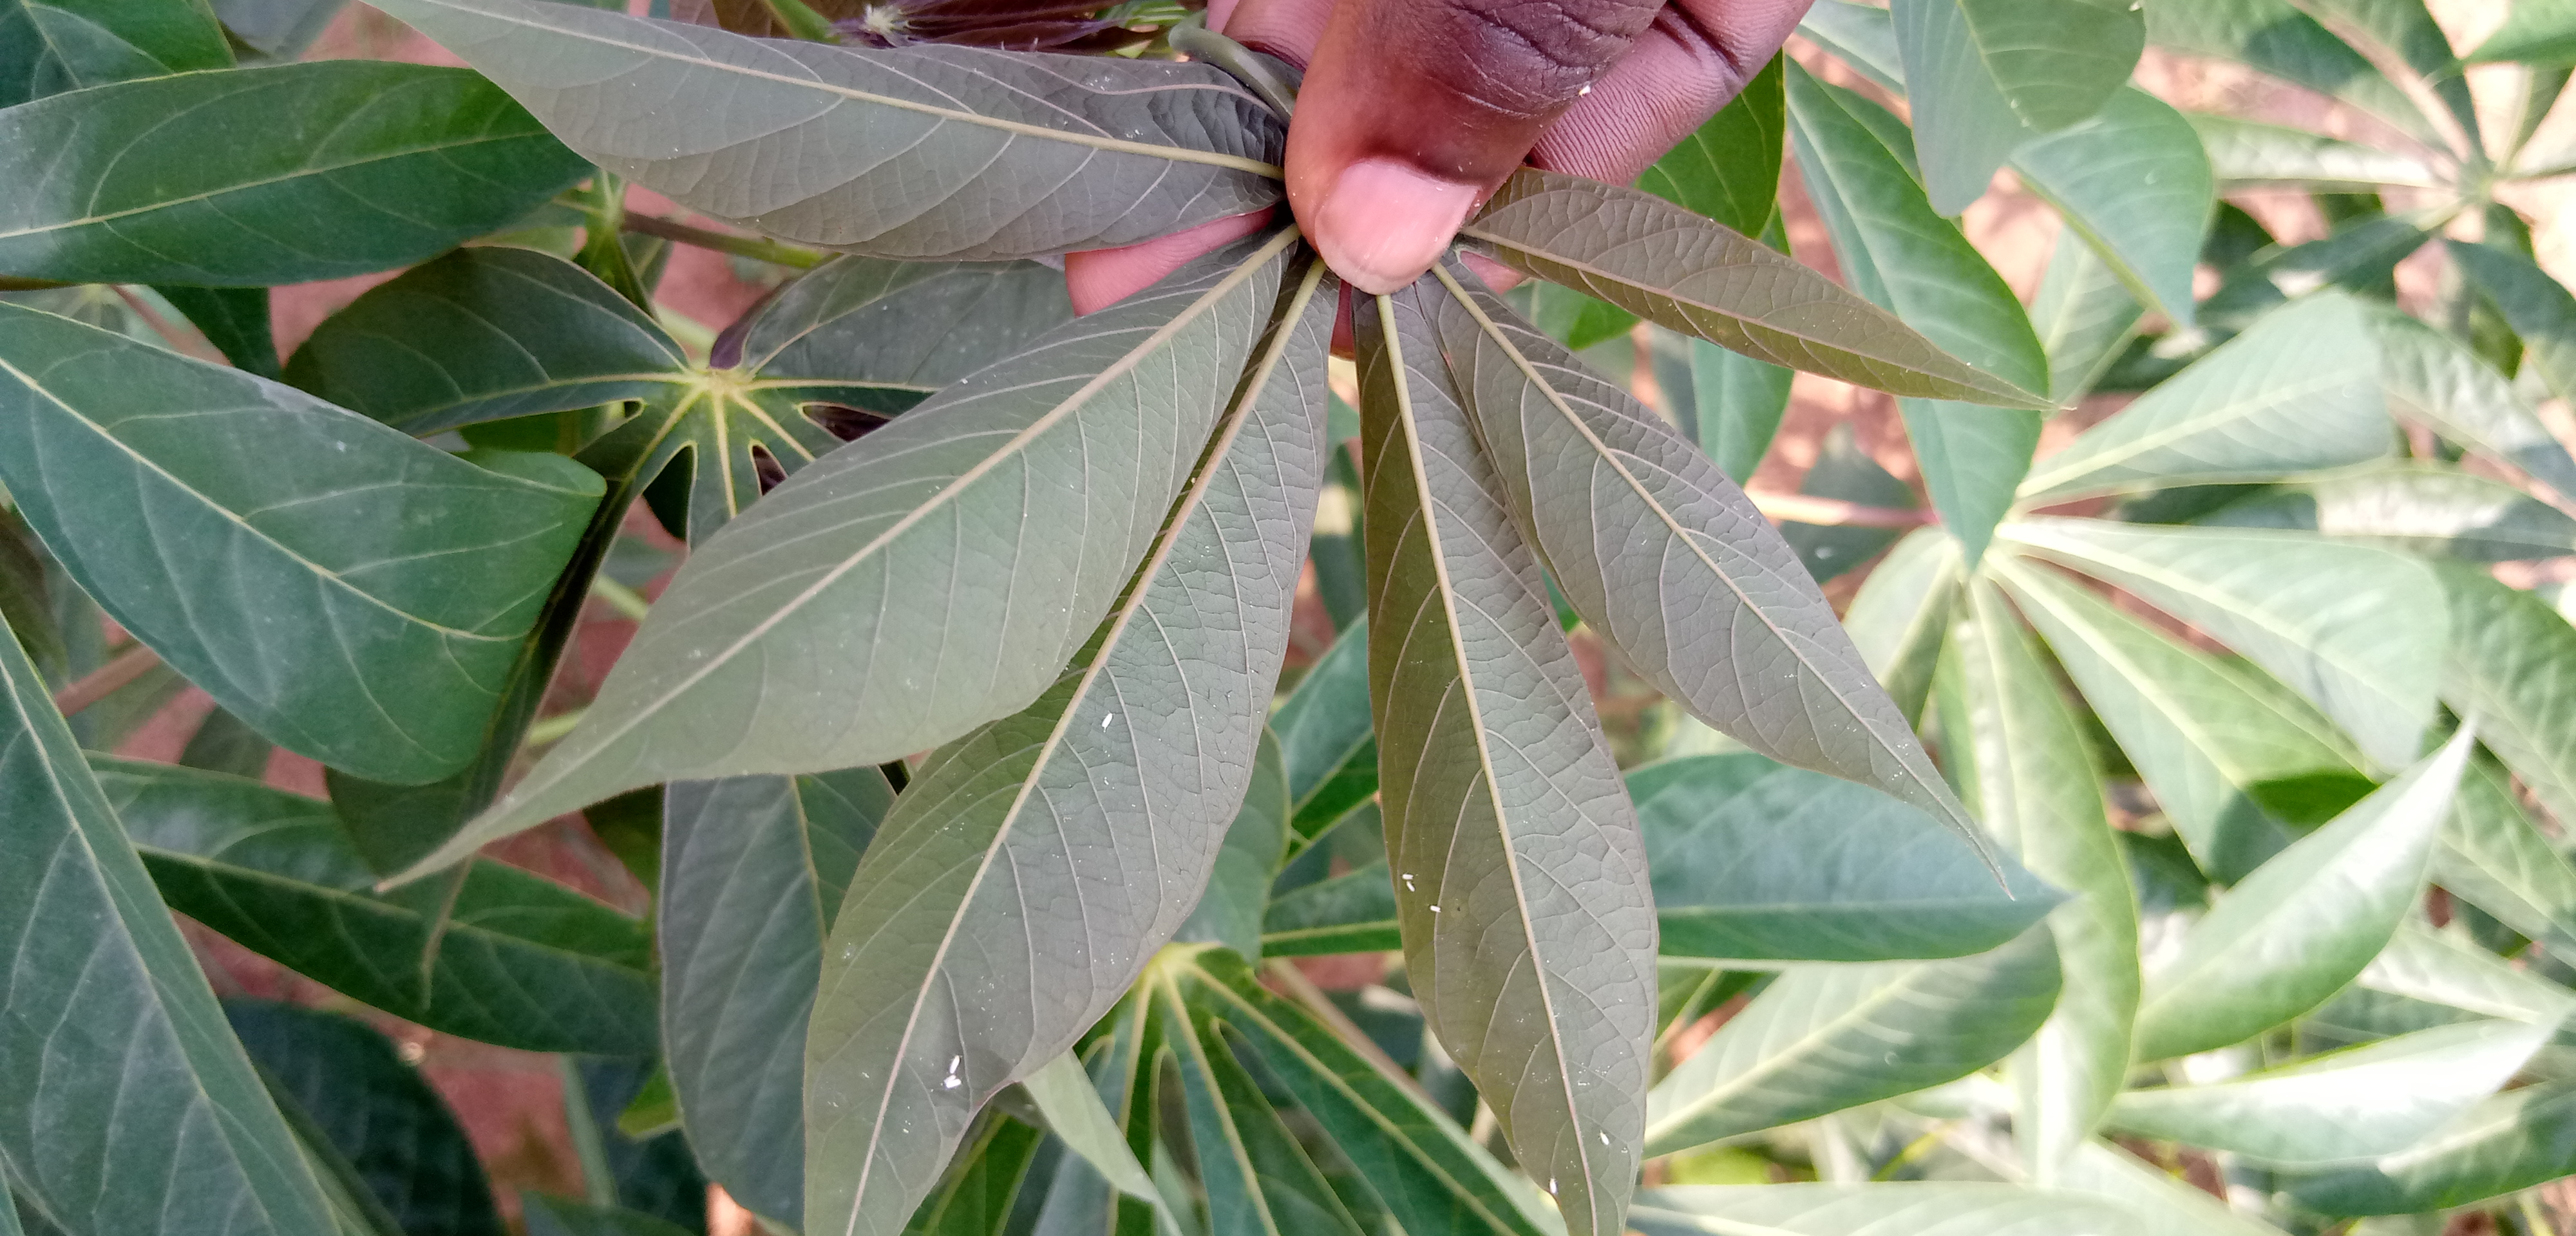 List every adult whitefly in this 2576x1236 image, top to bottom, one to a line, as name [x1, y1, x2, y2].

whitefly [1099, 708, 1115, 731]
whitefly [1399, 872, 1416, 881]
whitefly [1405, 879, 1416, 892]
whitefly [1427, 901, 1444, 915]
whitefly [947, 1052, 962, 1073]
whitefly [942, 1074, 965, 1091]
whitefly [1598, 1130, 1611, 1146]
whitefly [1548, 1176, 1558, 1195]